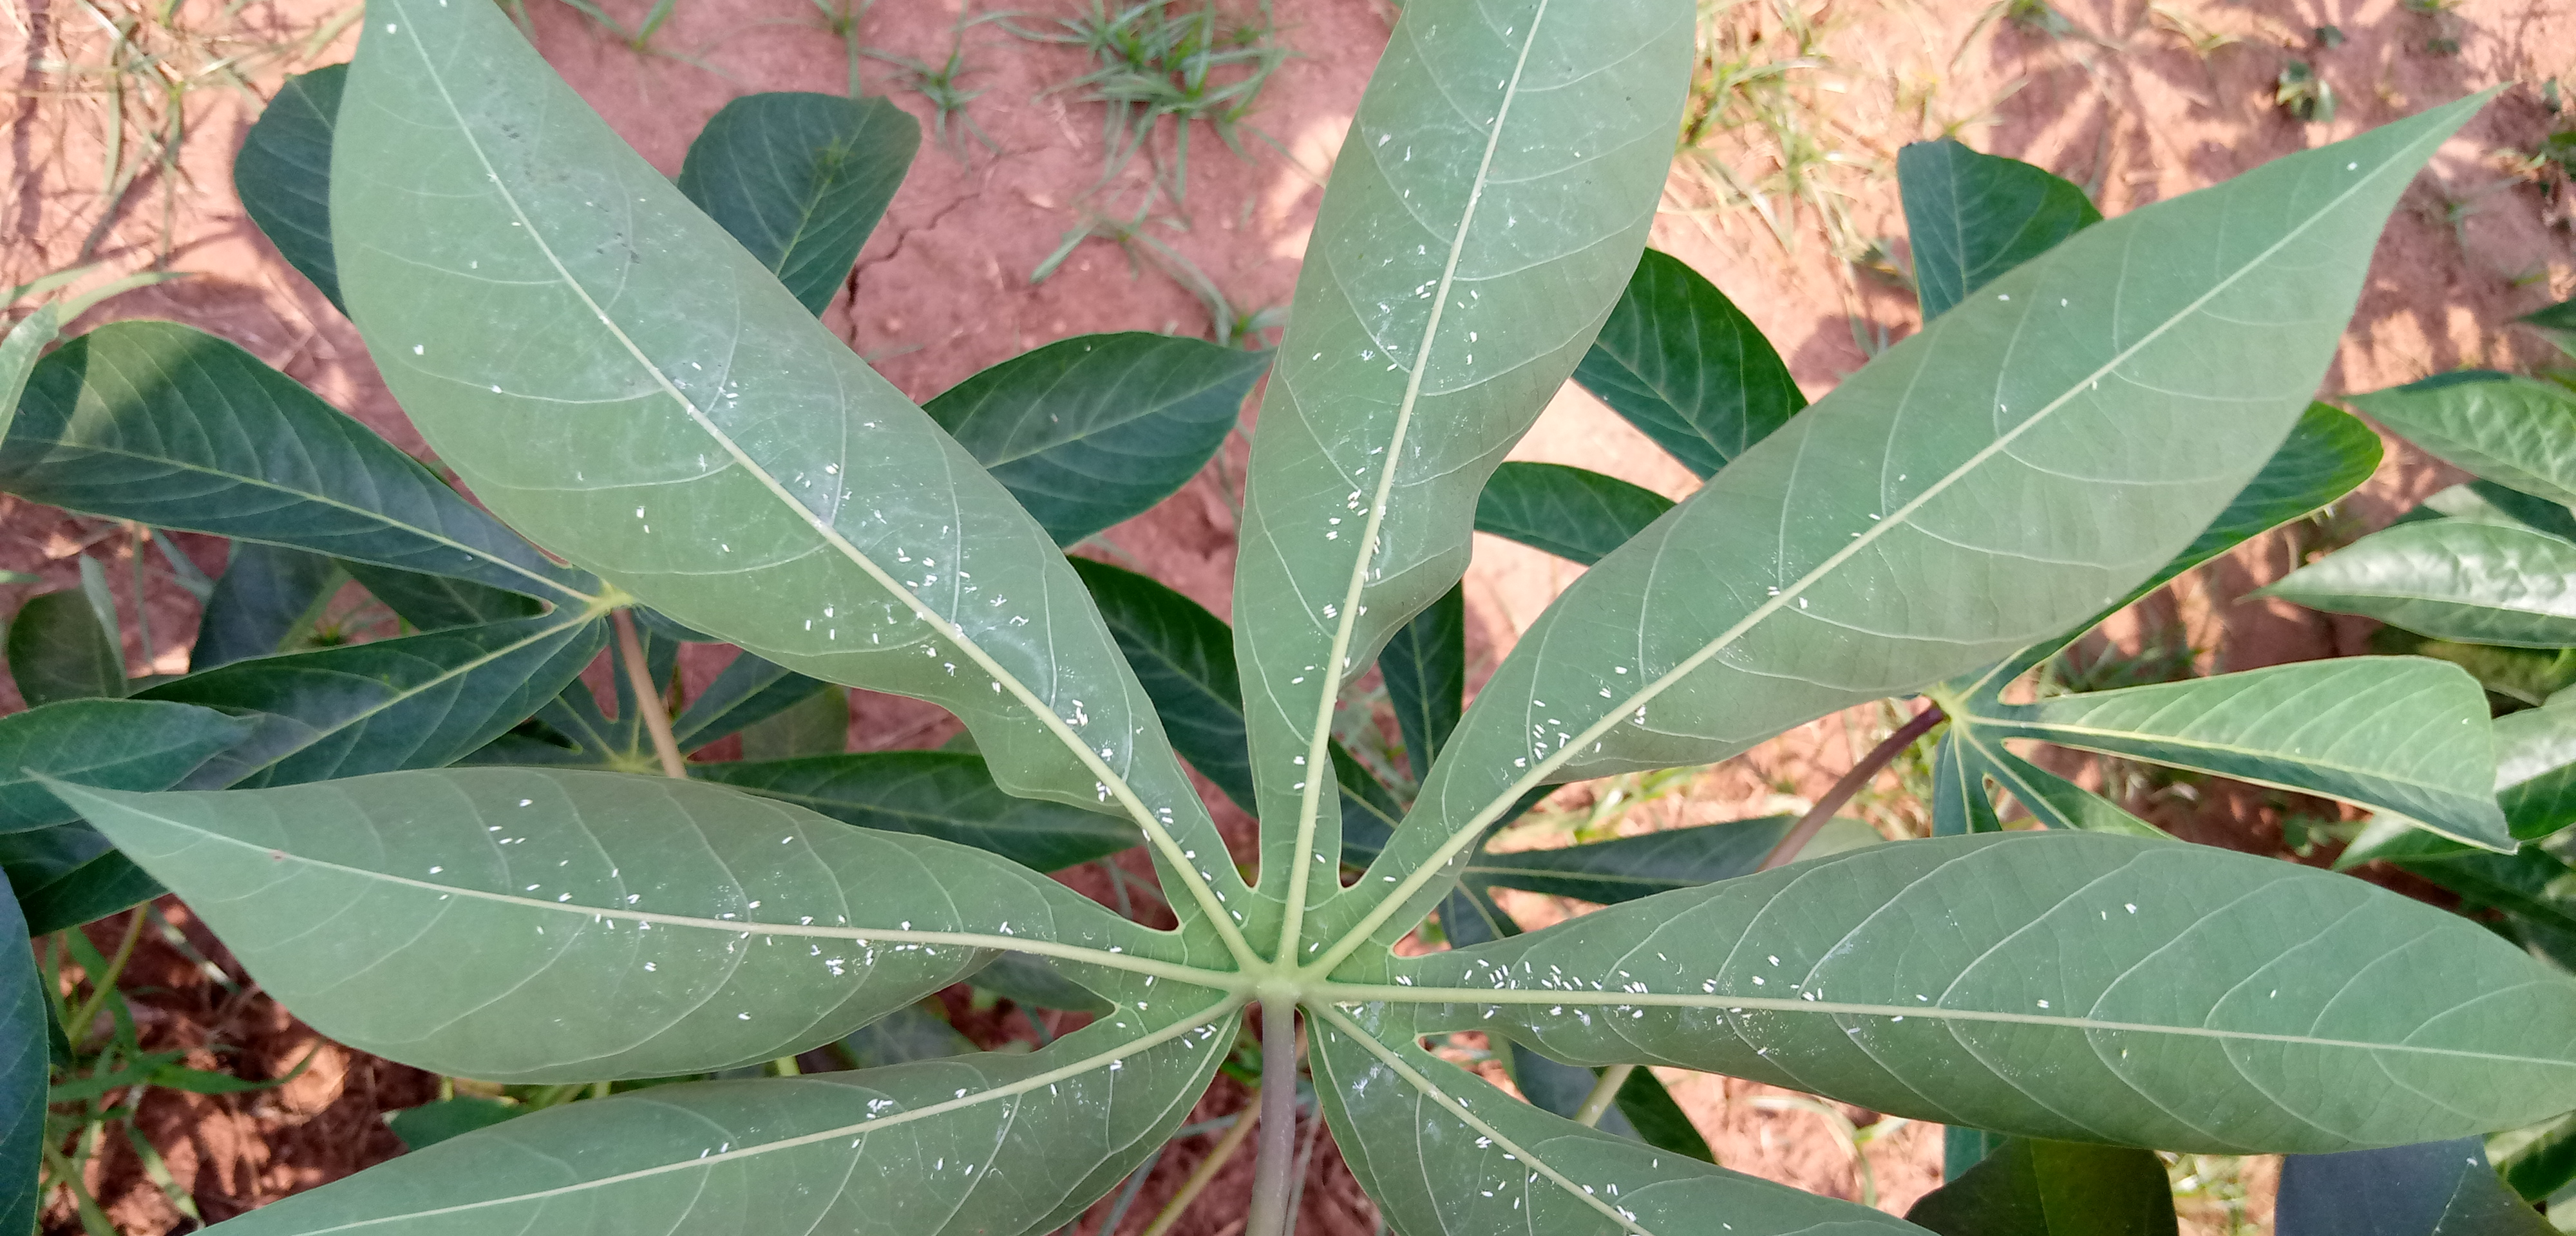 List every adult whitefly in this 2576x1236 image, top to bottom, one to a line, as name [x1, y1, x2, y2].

whitefly [438, 1, 450, 9]
whitefly [385, 21, 398, 35]
whitefly [1505, 24, 1516, 39]
whitefly [1497, 78, 1506, 92]
whitefly [1486, 115, 1495, 126]
whitefly [1403, 144, 1412, 164]
whitefly [2345, 160, 2360, 173]
whitefly [1401, 188, 1412, 201]
whitefly [509, 220, 523, 229]
whitefly [469, 257, 482, 274]
whitefly [1425, 278, 1437, 287]
whitefly [1414, 283, 1425, 294]
whitefly [1469, 288, 1481, 301]
whitefly [1419, 292, 1434, 299]
whitefly [1996, 292, 2011, 304]
whitefly [2058, 296, 2070, 308]
whitefly [1455, 299, 1467, 311]
whitefly [1468, 330, 1481, 345]
whitefly [411, 341, 428, 359]
whitefly [1385, 342, 1400, 352]
whitefly [1311, 351, 1324, 364]
whitefly [1465, 351, 1475, 367]
whitefly [689, 360, 702, 372]
whitefly [1385, 361, 1399, 373]
whitefly [2090, 379, 2099, 392]
whitefly [488, 382, 507, 400]
whitefly [725, 390, 739, 401]
whitefly [1998, 402, 2010, 416]
whitefly [862, 419, 878, 431]
whitefly [1368, 442, 1384, 459]
whitefly [697, 451, 709, 473]
whitefly [824, 460, 844, 476]
whitefly [1352, 465, 1366, 476]
whitefly [1897, 471, 1908, 485]
whitefly [804, 478, 813, 492]
whitefly [837, 487, 854, 501]
whitefly [634, 505, 651, 520]
whitefly [873, 506, 888, 527]
whitefly [1355, 507, 1374, 516]
whitefly [1867, 510, 1881, 522]
whitefly [1327, 516, 1345, 526]
whitefly [641, 523, 654, 536]
whitefly [1325, 529, 1341, 541]
whitefly [1849, 530, 1864, 539]
whitefly [720, 541, 732, 556]
whitefly [895, 543, 904, 556]
whitefly [897, 556, 912, 564]
whitefly [920, 556, 938, 567]
whitefly [957, 568, 971, 580]
whitefly [925, 571, 938, 583]
whitefly [905, 578, 920, 590]
whitefly [961, 584, 980, 596]
whitefly [1765, 584, 1781, 596]
whitefly [989, 593, 1012, 608]
whitefly [1797, 594, 1810, 612]
whitefly [1321, 602, 1339, 619]
whitefly [1356, 604, 1370, 618]
whitefly [822, 604, 835, 619]
whitefly [914, 608, 926, 623]
whitefly [1009, 612, 1031, 627]
whitefly [802, 617, 815, 634]
whitefly [828, 626, 837, 642]
whitefly [870, 630, 880, 647]
whitefly [923, 644, 941, 662]
whitefly [1343, 654, 1353, 669]
whitefly [942, 660, 960, 680]
whitefly [1303, 662, 1318, 673]
whitefly [1613, 664, 1629, 677]
whitefly [1289, 675, 1305, 688]
whitefly [990, 679, 1003, 697]
whitefly [1598, 684, 1615, 700]
whitefly [1070, 697, 1086, 707]
whitefly [1533, 697, 1546, 710]
whitefly [1635, 706, 1645, 716]
whitefly [1080, 711, 1090, 727]
whitefly [1633, 715, 1651, 727]
whitefly [2459, 715, 2472, 727]
whitefly [1546, 716, 1563, 727]
whitefly [1065, 717, 1078, 725]
whitefly [1530, 722, 1546, 739]
whitefly [1593, 740, 1605, 755]
whitefly [1533, 740, 1551, 750]
whitefly [1099, 745, 1115, 761]
whitefly [1533, 747, 1543, 760]
whitefly [1293, 752, 1307, 767]
whitefly [1511, 756, 1528, 770]
whitefly [1093, 779, 1105, 791]
whitefly [1291, 780, 1305, 792]
whitefly [1104, 783, 1115, 798]
whitefly [1097, 791, 1108, 804]
whitefly [516, 796, 536, 809]
whitefly [1157, 804, 1175, 814]
whitefly [1160, 815, 1177, 825]
whitefly [485, 823, 507, 833]
whitefly [780, 832, 797, 845]
whitefly [498, 836, 513, 847]
whitefly [513, 836, 531, 847]
whitefly [1183, 847, 1197, 861]
whitefly [1314, 851, 1327, 865]
whitefly [1447, 855, 1455, 868]
whitefly [556, 857, 573, 868]
whitefly [611, 863, 621, 881]
whitefly [426, 864, 447, 876]
whitefly [1202, 873, 1214, 883]
whitefly [1382, 873, 1398, 885]
whitefly [525, 883, 541, 892]
whitefly [557, 889, 575, 905]
whitefly [1215, 890, 1227, 903]
whitefly [437, 892, 451, 903]
whitefly [625, 892, 641, 906]
whitefly [748, 898, 764, 911]
whitefly [2122, 899, 2139, 917]
whitefly [1231, 908, 1244, 922]
whitefly [2099, 908, 2108, 922]
whitefly [720, 910, 741, 921]
whitefly [592, 910, 603, 925]
whitefly [837, 911, 847, 925]
whitefly [800, 913, 815, 926]
whitefly [605, 917, 619, 931]
whitefly [900, 918, 913, 932]
whitefly [997, 919, 1017, 936]
whitefly [533, 922, 550, 936]
whitefly [737, 929, 752, 941]
whitefly [765, 933, 774, 952]
whitefly [855, 936, 871, 948]
whitefly [725, 937, 741, 959]
whitefly [907, 941, 919, 952]
whitefly [1307, 941, 1320, 954]
whitefly [895, 942, 906, 952]
whitefly [808, 942, 823, 957]
whitefly [1106, 944, 1122, 954]
whitefly [924, 946, 939, 957]
whitefly [865, 947, 876, 966]
whitefly [1654, 950, 1668, 963]
whitefly [1766, 952, 1781, 967]
whitefly [822, 956, 846, 966]
whitefly [1475, 957, 1493, 968]
whitefly [643, 959, 659, 975]
whitefly [1523, 960, 1532, 975]
whitefly [1548, 963, 1562, 974]
whitefly [1495, 964, 1510, 980]
whitefly [831, 965, 846, 977]
whitefly [1616, 968, 1631, 978]
whitefly [1463, 968, 1475, 982]
whitefly [1488, 972, 1498, 984]
whitefly [1142, 973, 1159, 988]
whitefly [1394, 973, 1415, 988]
whitefly [1750, 974, 1766, 987]
whitefly [1571, 975, 1584, 988]
whitefly [1510, 977, 1517, 991]
whitefly [1589, 977, 1605, 992]
whitefly [1539, 979, 1555, 990]
whitefly [1639, 979, 1651, 995]
whitefly [1702, 981, 1715, 993]
whitefly [1622, 982, 1636, 995]
whitefly [1788, 982, 1803, 990]
whitefly [1815, 986, 1824, 1002]
whitefly [2268, 988, 2280, 1000]
whitefly [1800, 990, 1818, 1004]
whitefly [1913, 991, 1928, 1002]
whitefly [2033, 997, 2052, 1011]
whitefly [1135, 998, 1153, 1013]
whitefly [1351, 1004, 1365, 1018]
whitefly [1548, 1004, 1564, 1016]
whitefly [1727, 1006, 1744, 1015]
whitefly [1571, 1006, 1586, 1018]
whitefly [1632, 1007, 1644, 1020]
whitefly [1481, 1008, 1499, 1020]
whitefly [735, 1011, 754, 1022]
whitefly [1713, 1013, 1725, 1028]
whitefly [1889, 1015, 1905, 1025]
whitefly [1114, 1019, 1131, 1032]
whitefly [1192, 1025, 1207, 1033]
whitefly [1329, 1029, 1336, 1045]
whitefly [1200, 1031, 1215, 1040]
whitefly [1182, 1036, 1194, 1051]
whitefly [1754, 1044, 1770, 1056]
whitefly [2117, 1045, 2130, 1063]
whitefly [1108, 1056, 1124, 1072]
whitefly [1048, 1081, 1059, 1098]
whitefly [954, 1083, 969, 1100]
whitefly [1456, 1095, 1471, 1109]
whitefly [877, 1096, 895, 1110]
whitefly [866, 1097, 878, 1108]
whitefly [1002, 1107, 1012, 1121]
whitefly [865, 1111, 878, 1121]
whitefly [1475, 1133, 1493, 1152]
whitefly [851, 1137, 864, 1150]
whitefly [719, 1140, 731, 1154]
whitefly [701, 1145, 711, 1163]
whitefly [1500, 1151, 1521, 1162]
whitefly [935, 1154, 949, 1173]
whitefly [2465, 1156, 2486, 1170]
whitefly [1651, 1156, 1662, 1170]
whitefly [963, 1162, 976, 1178]
whitefly [1527, 1168, 1542, 1184]
whitefly [1496, 1179, 1509, 1193]
whitefly [1606, 1180, 1620, 1197]
whitefly [1580, 1181, 1595, 1195]
whitefly [1479, 1189, 1495, 1200]
whitefly [1511, 1195, 1522, 1212]
whitefly [1616, 1203, 1625, 1217]
whitefly [1625, 1209, 1638, 1222]
whitefly [1720, 1221, 1734, 1232]